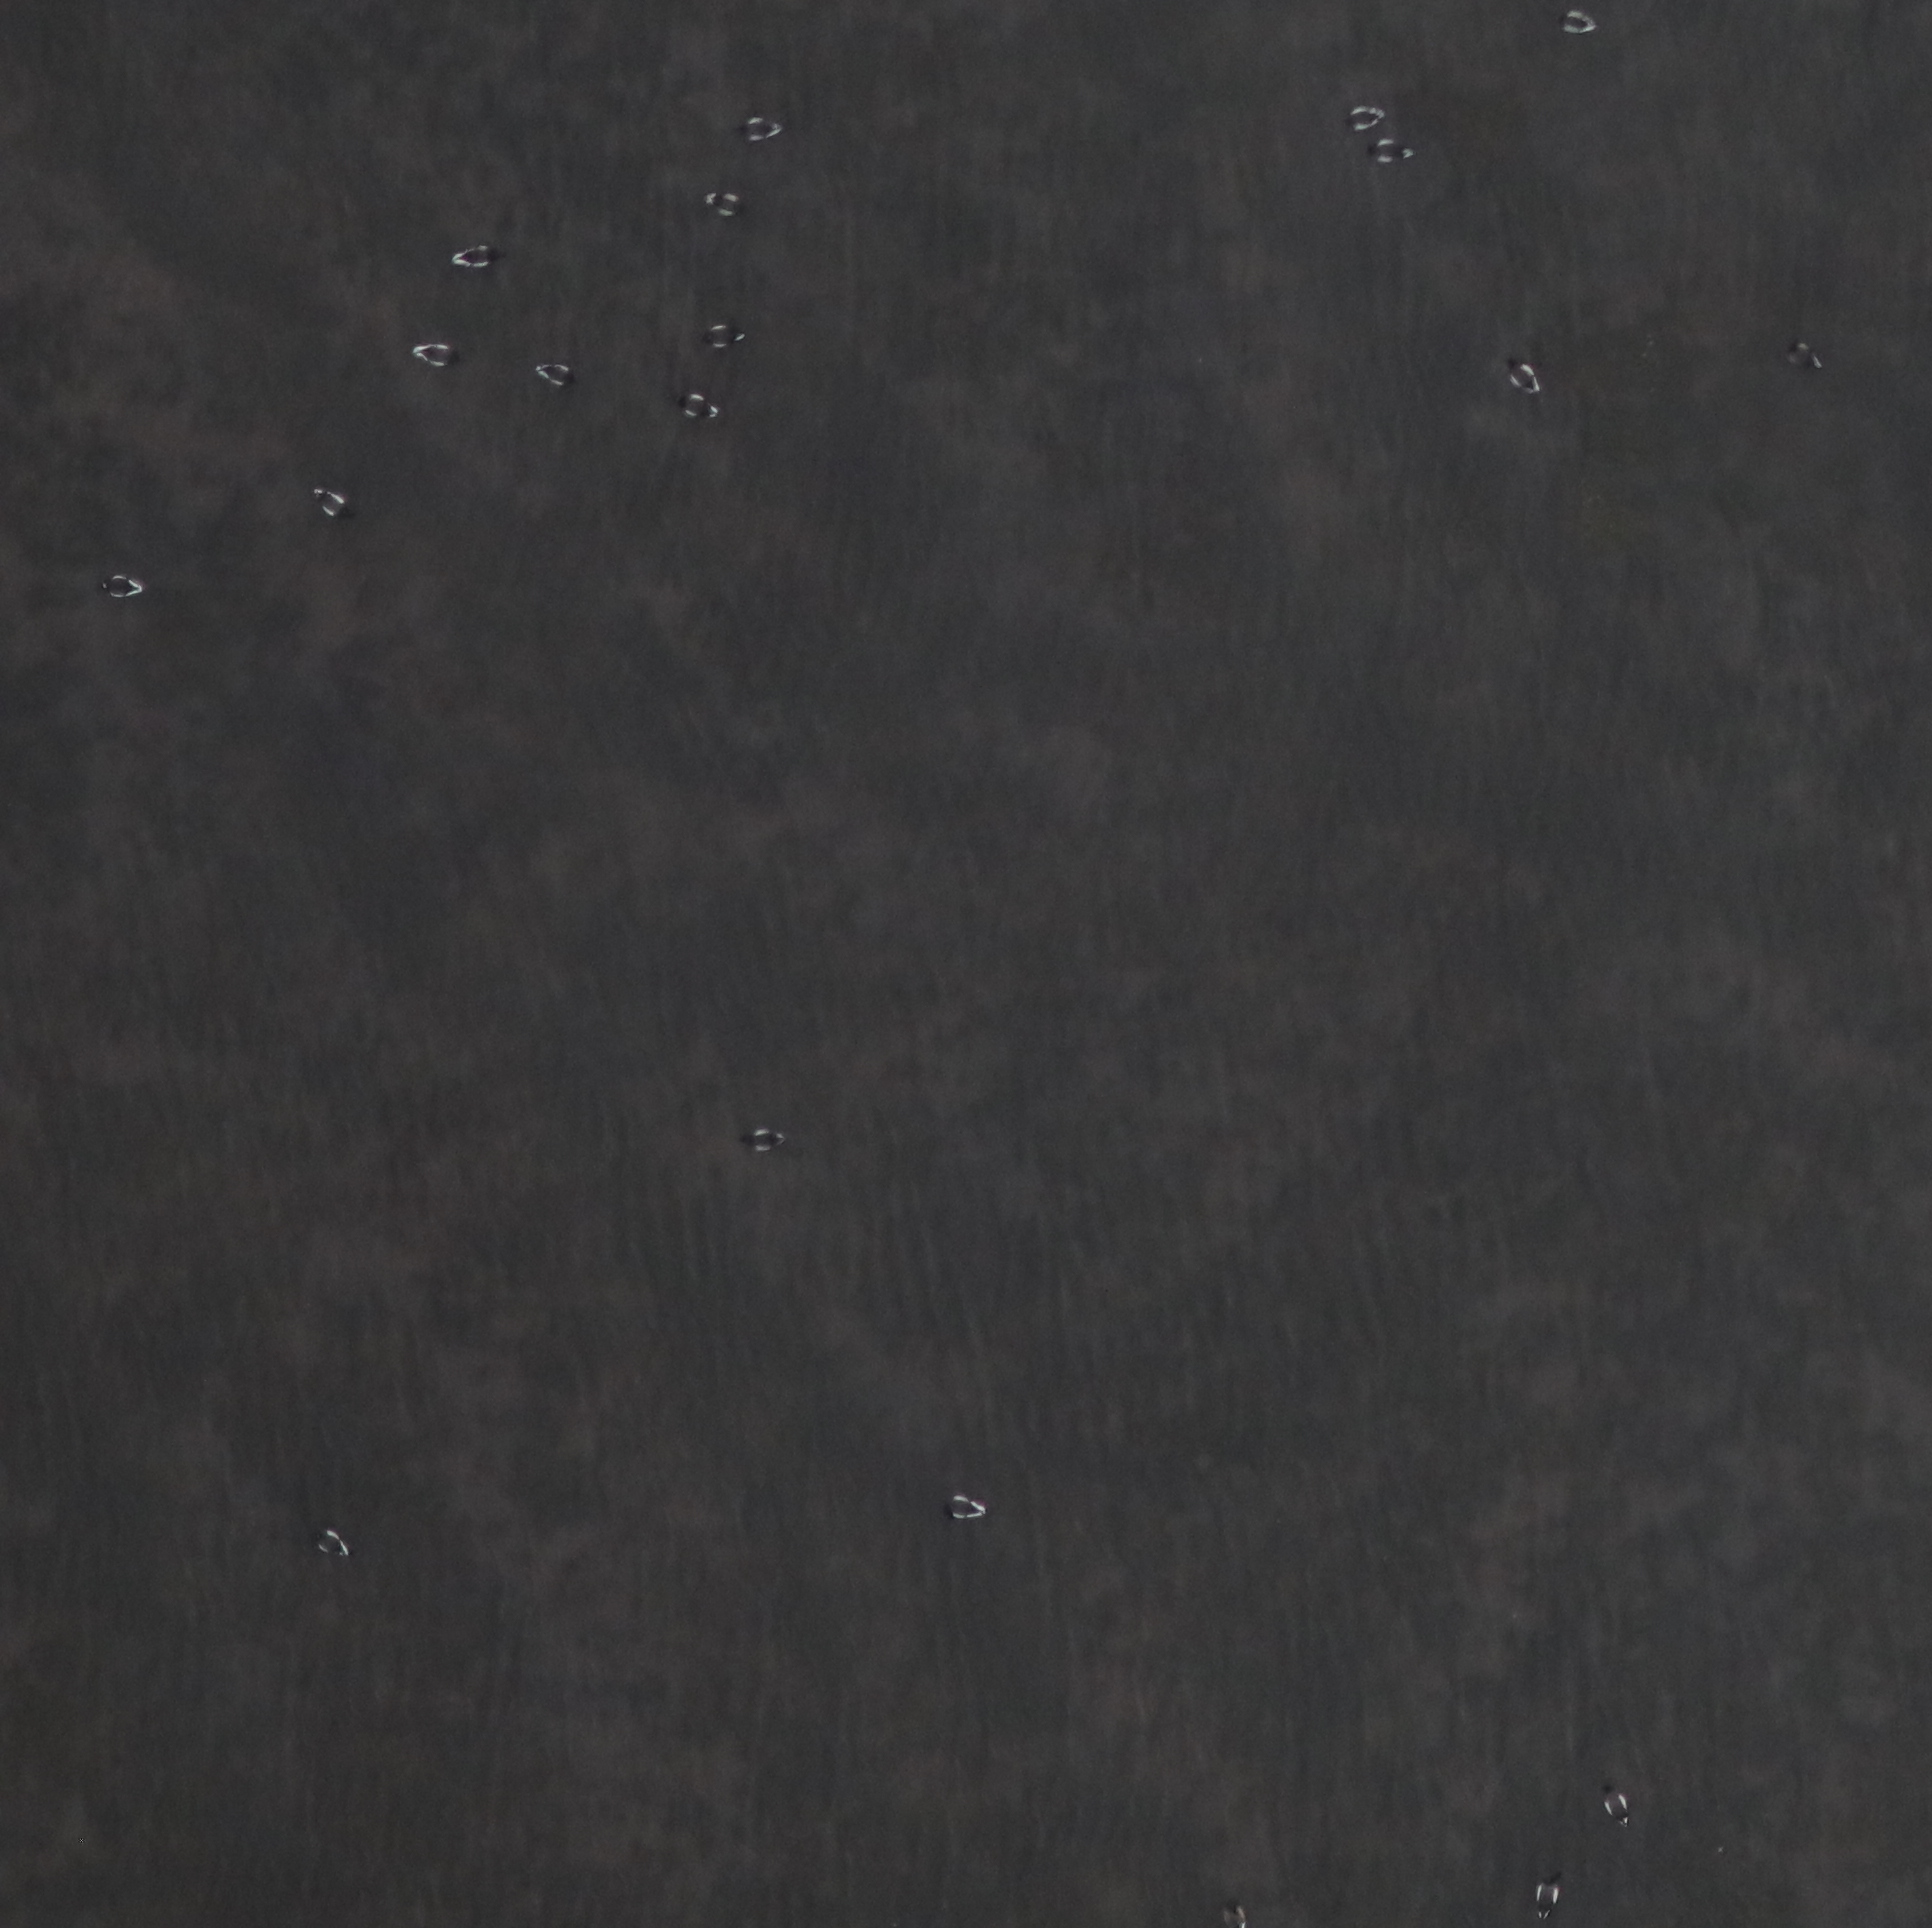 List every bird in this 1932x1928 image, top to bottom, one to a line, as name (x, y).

brant (1571, 23)
brant (1363, 116)
brant (763, 129)
brant (1388, 151)
brant (724, 202)
brant (479, 256)
brant (723, 338)
brant (436, 352)
brant (1807, 360)
brant (558, 373)
brant (1525, 376)
brant (696, 404)
brant (332, 500)
brant (121, 585)
brant (765, 1140)
brant (963, 1508)
brant (334, 1542)
brant (1616, 1804)
brant (1546, 1895)
brant (1234, 1918)